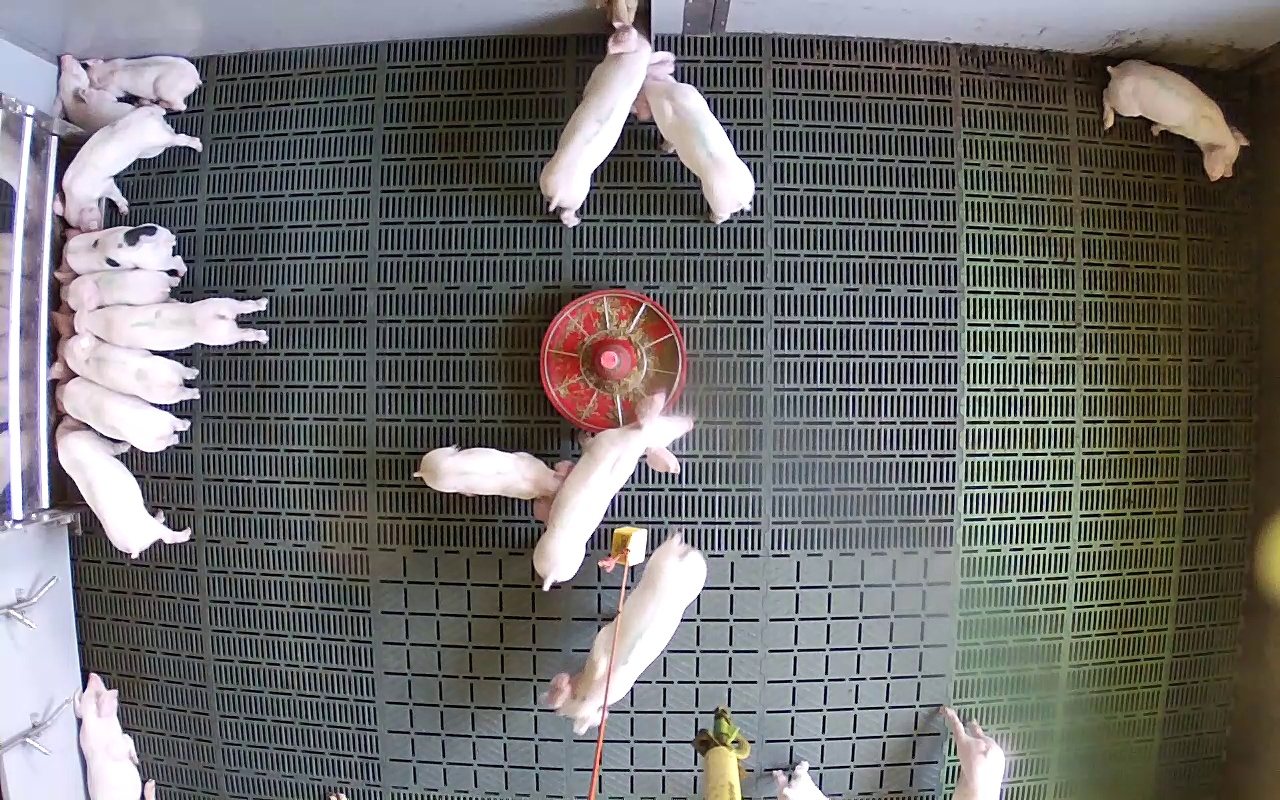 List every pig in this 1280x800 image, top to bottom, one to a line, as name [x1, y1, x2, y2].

pig [538, 24, 675, 228]
pig [80, 53, 204, 113]
pig [53, 54, 138, 137]
pig [1101, 56, 1250, 183]
pig [634, 61, 757, 225]
pig [54, 104, 204, 232]
pig [58, 223, 191, 279]
pig [53, 268, 183, 315]
pig [71, 281, 271, 364]
pig [46, 312, 201, 406]
pig [54, 372, 192, 454]
pig [531, 390, 696, 592]
pig [54, 416, 194, 561]
pig [412, 442, 577, 521]
pig [541, 525, 710, 736]
pig [76, 670, 156, 799]
pig [937, 702, 1007, 800]
pig [770, 760, 831, 799]